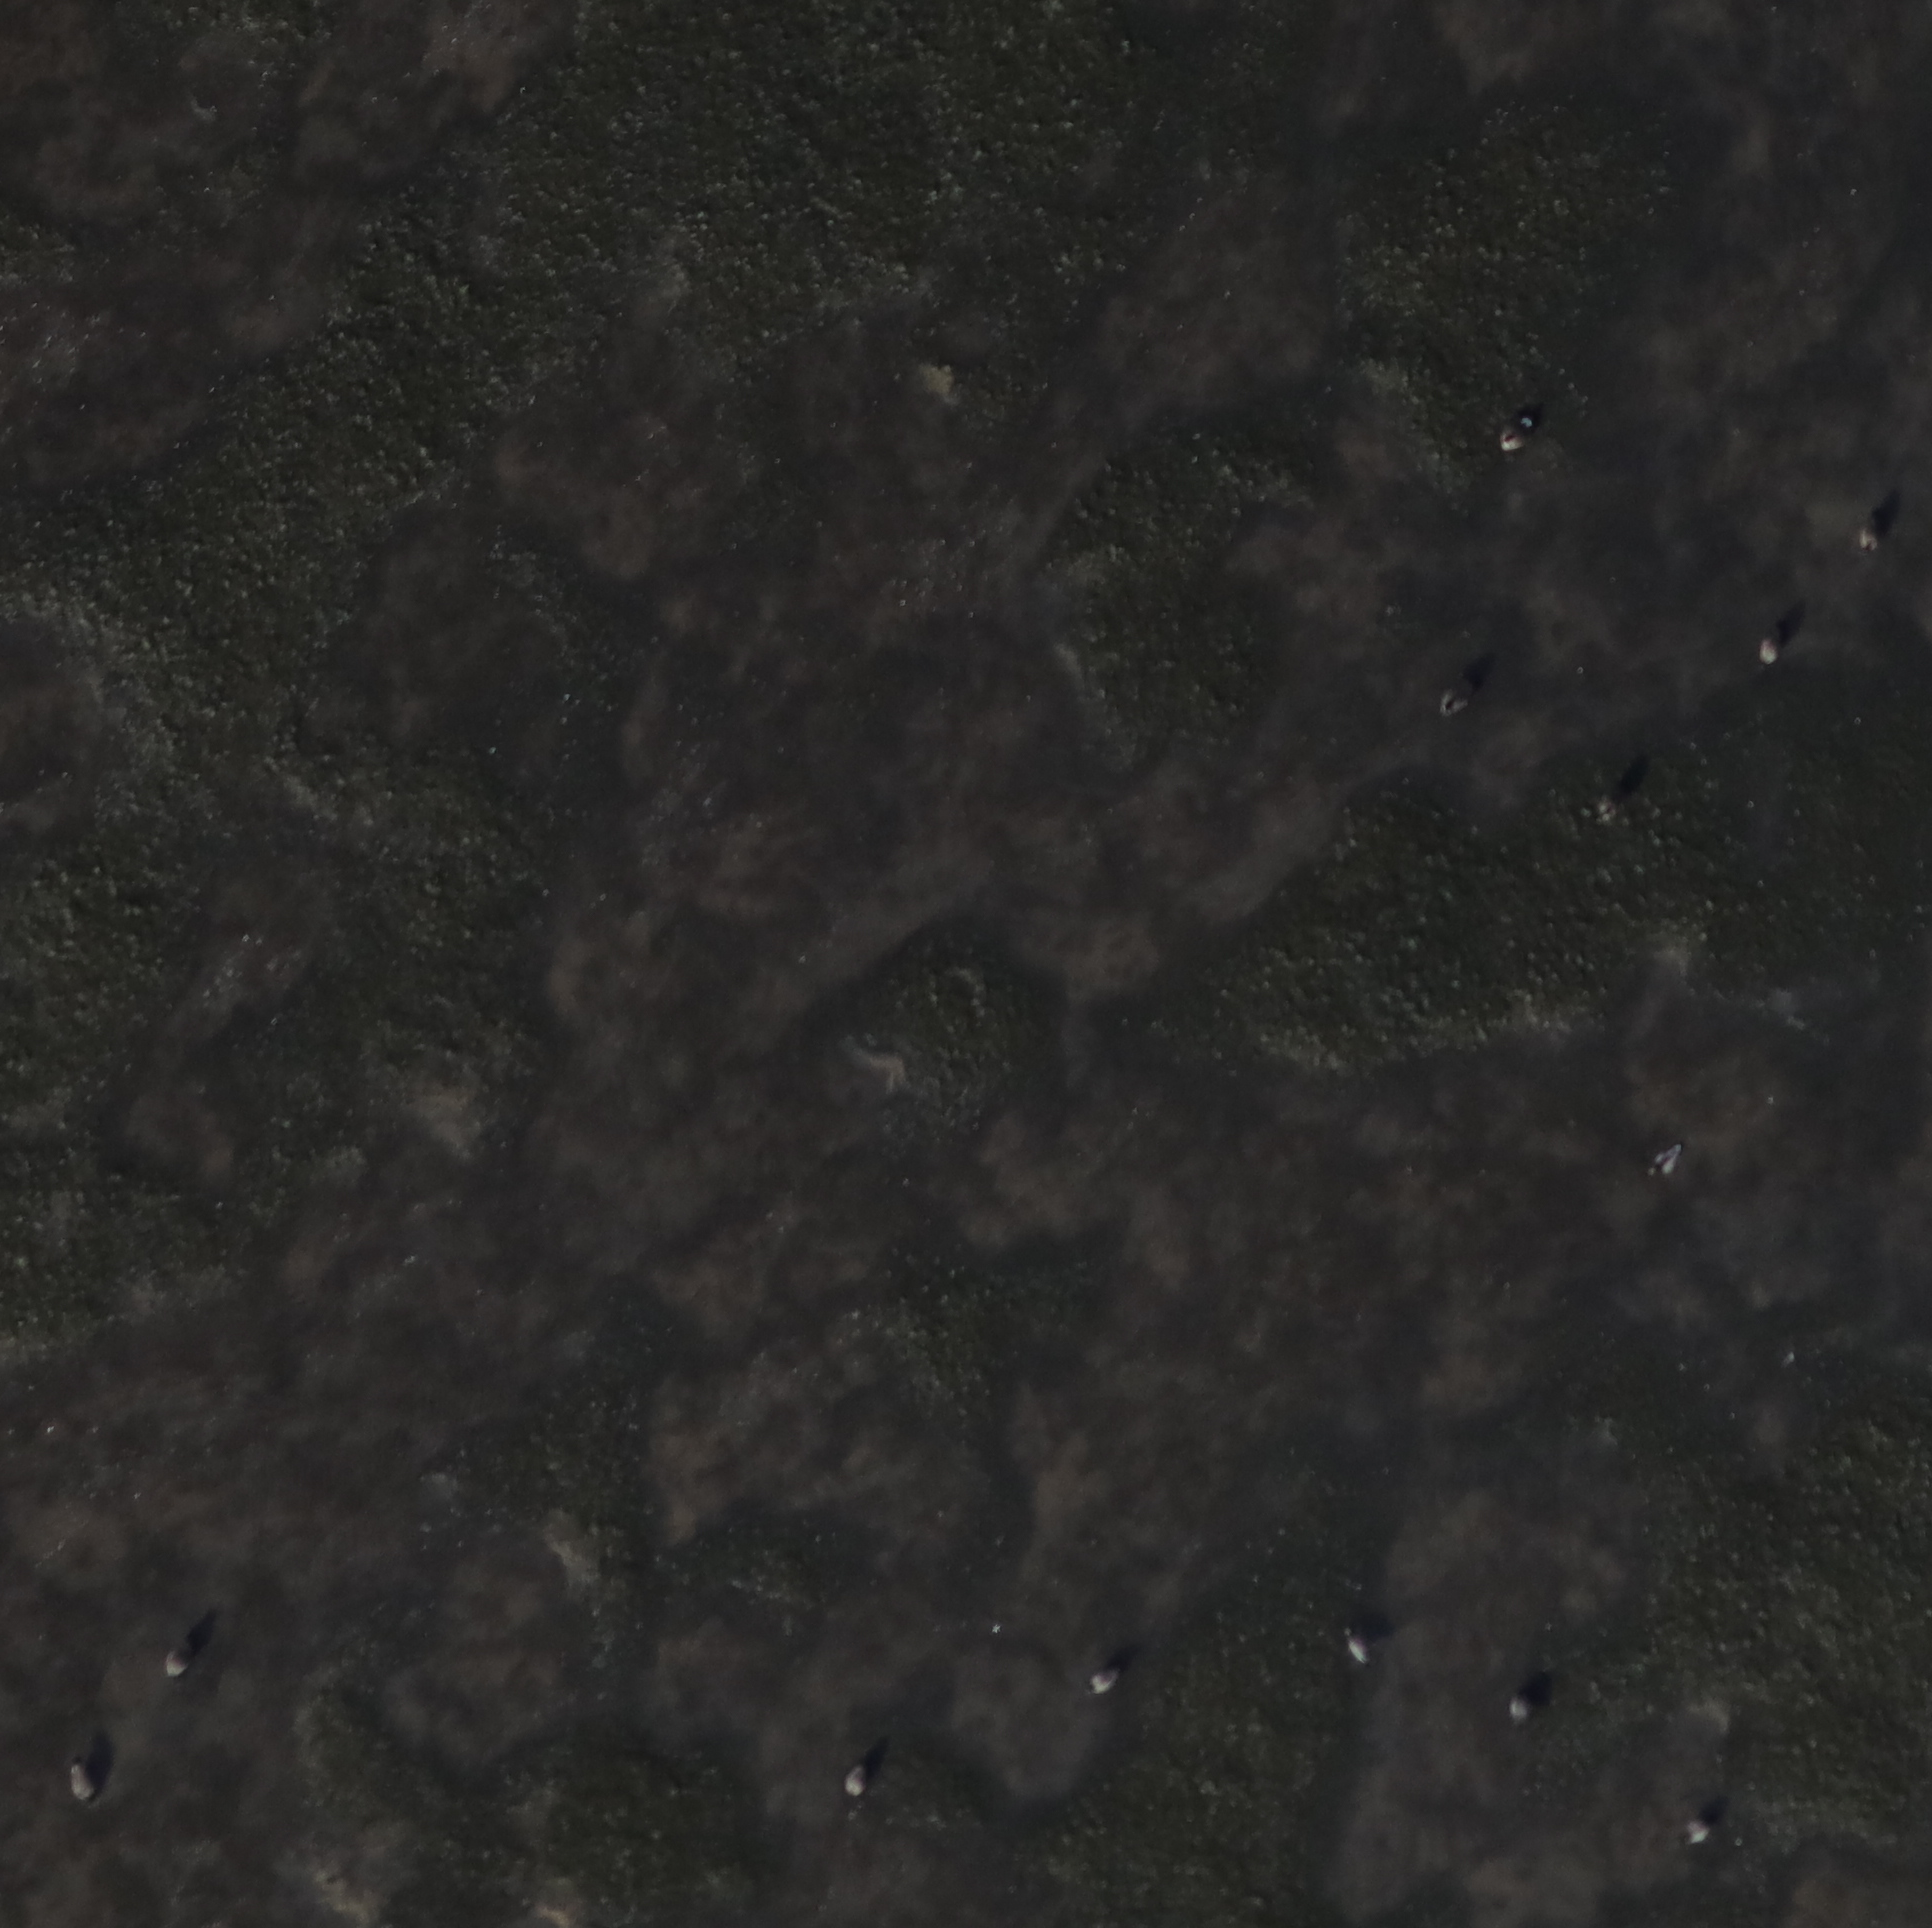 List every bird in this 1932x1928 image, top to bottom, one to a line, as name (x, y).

Canada goose (1516, 436)
Canada goose (1869, 530)
Canada goose (1766, 645)
Canada goose (1452, 692)
Canada goose (1606, 809)
brant (1669, 1179)
Canada goose (1359, 1649)
Canada goose (171, 1670)
Canada goose (1103, 1679)
Canada goose (1521, 1724)
Canada goose (854, 1782)
Canada goose (86, 1787)
Canada goose (1696, 1824)